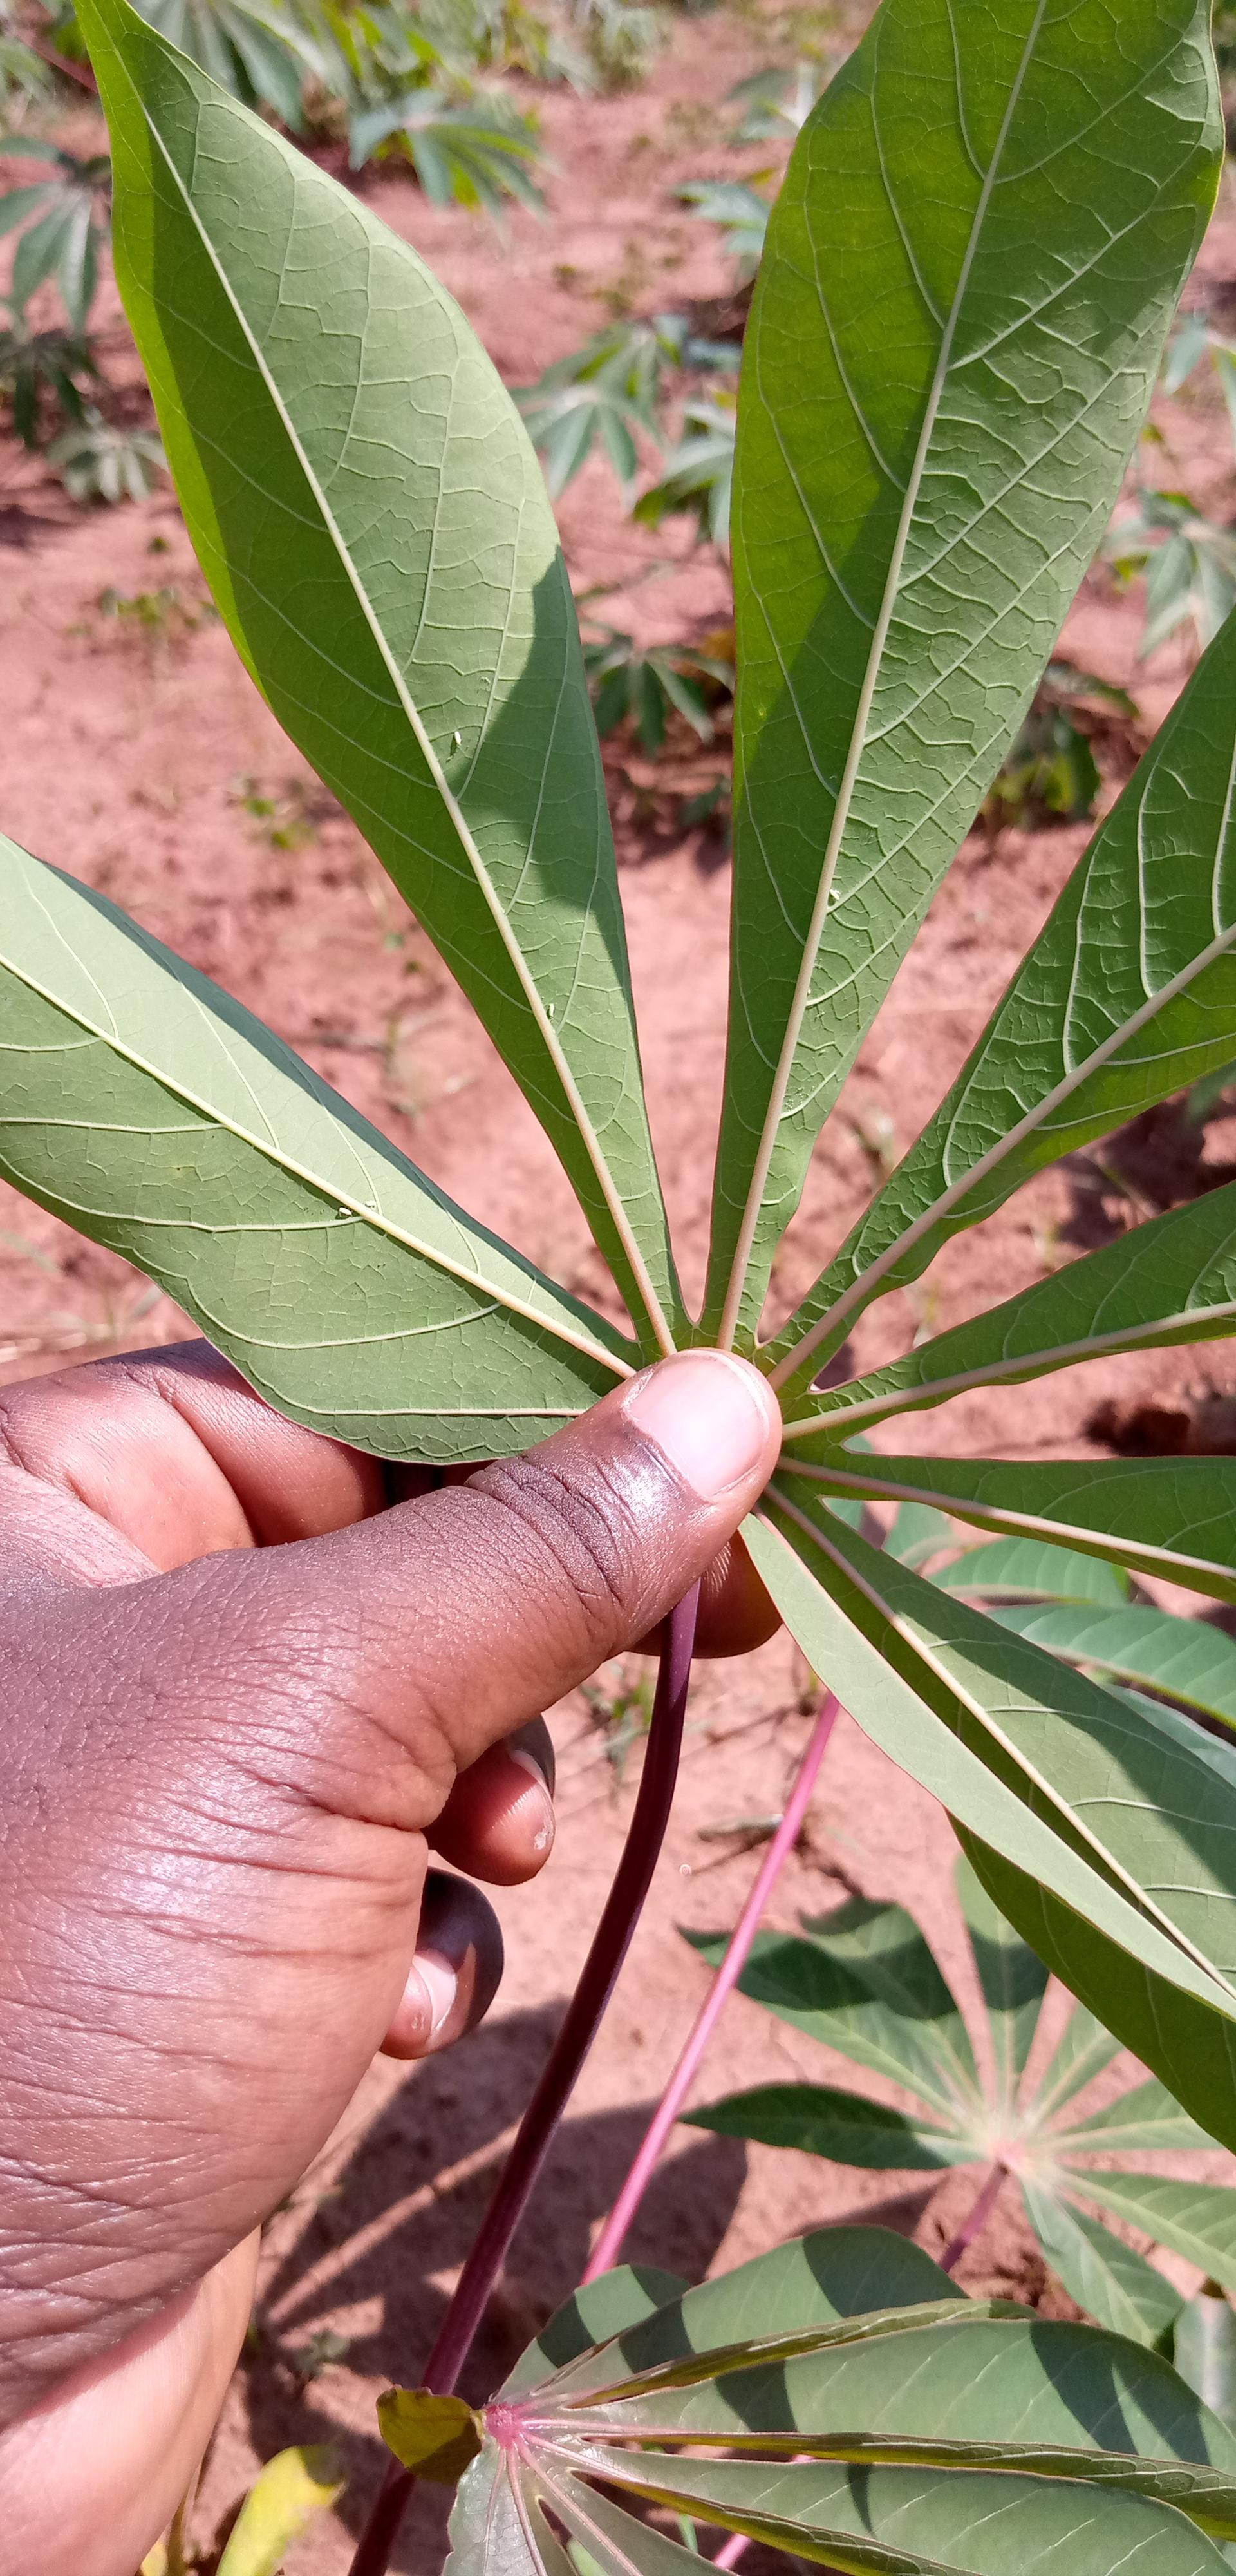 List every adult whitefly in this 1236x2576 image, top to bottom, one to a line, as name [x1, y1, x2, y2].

whitefly [445, 725, 469, 755]
whitefly [825, 879, 847, 906]
whitefly [541, 989, 557, 1026]
whitefly [360, 1186, 384, 1215]
whitefly [335, 1200, 355, 1228]